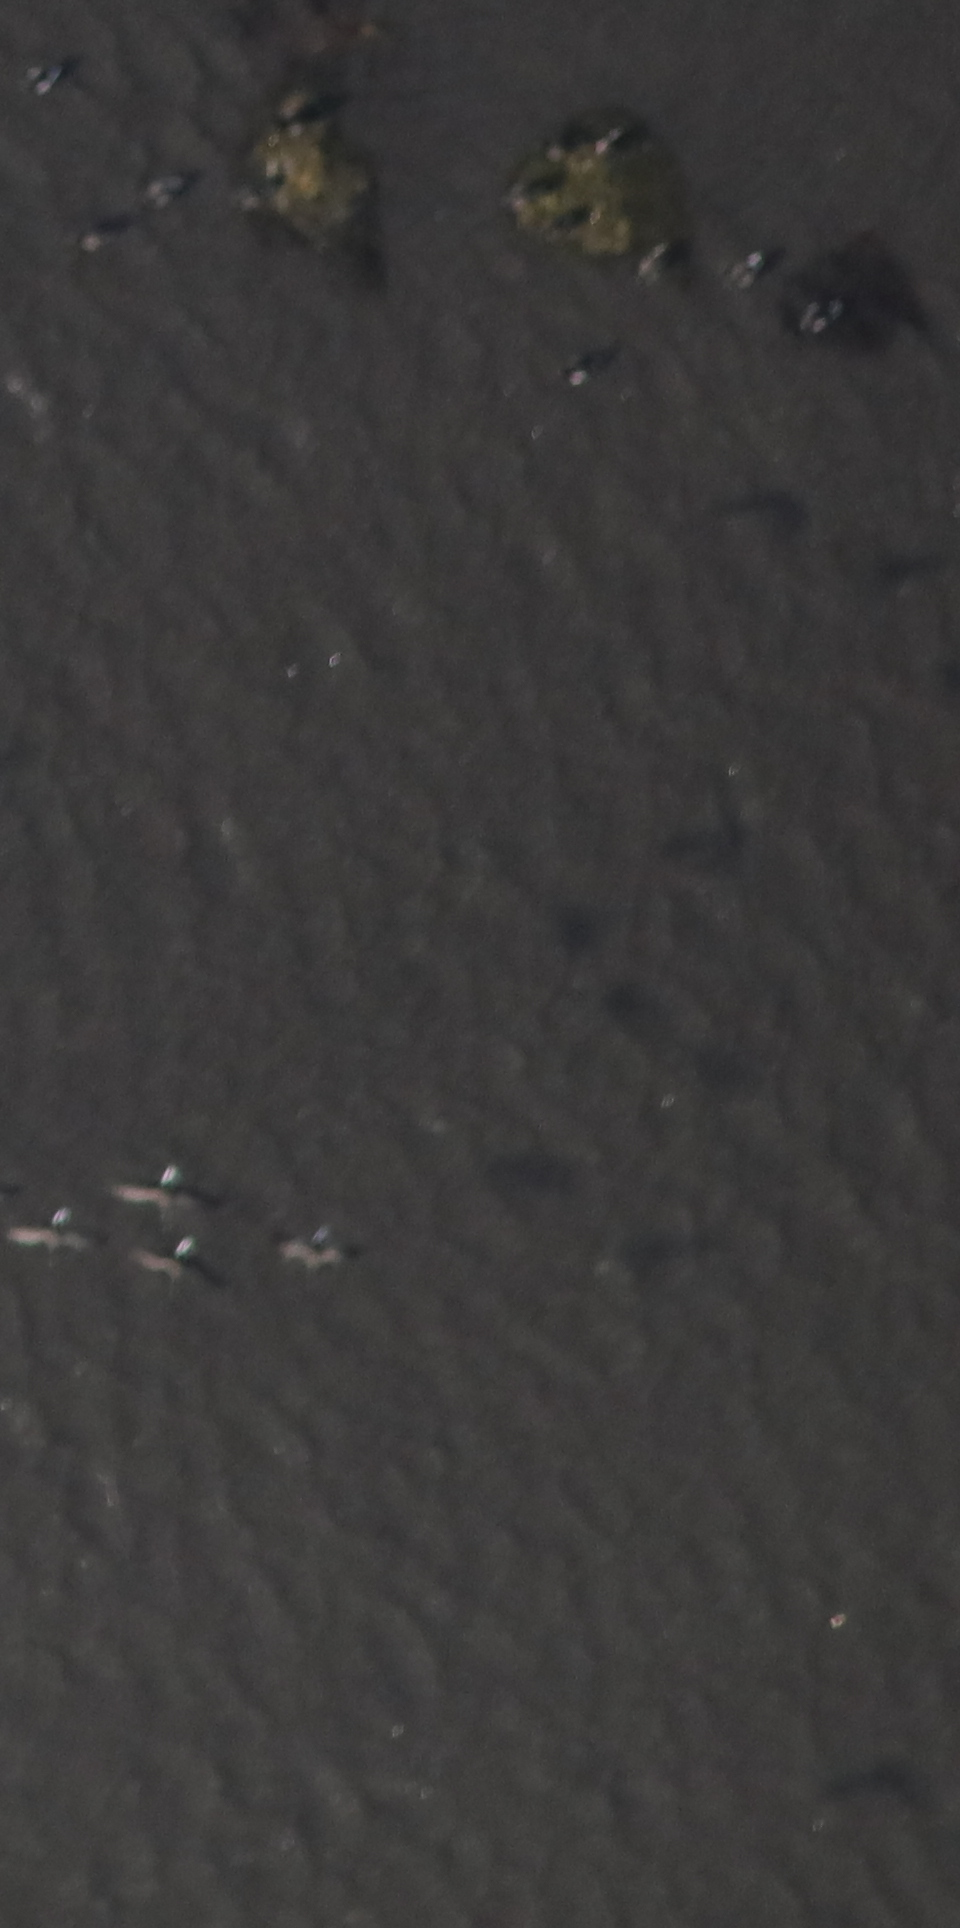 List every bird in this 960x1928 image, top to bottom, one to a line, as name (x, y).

brant (36, 79)
brant (160, 190)
brant (102, 237)
brant (652, 260)
brant (741, 273)
brant (824, 315)
brant (574, 368)
brant (166, 1191)
brant (52, 1239)
brant (312, 1250)
brant (178, 1262)